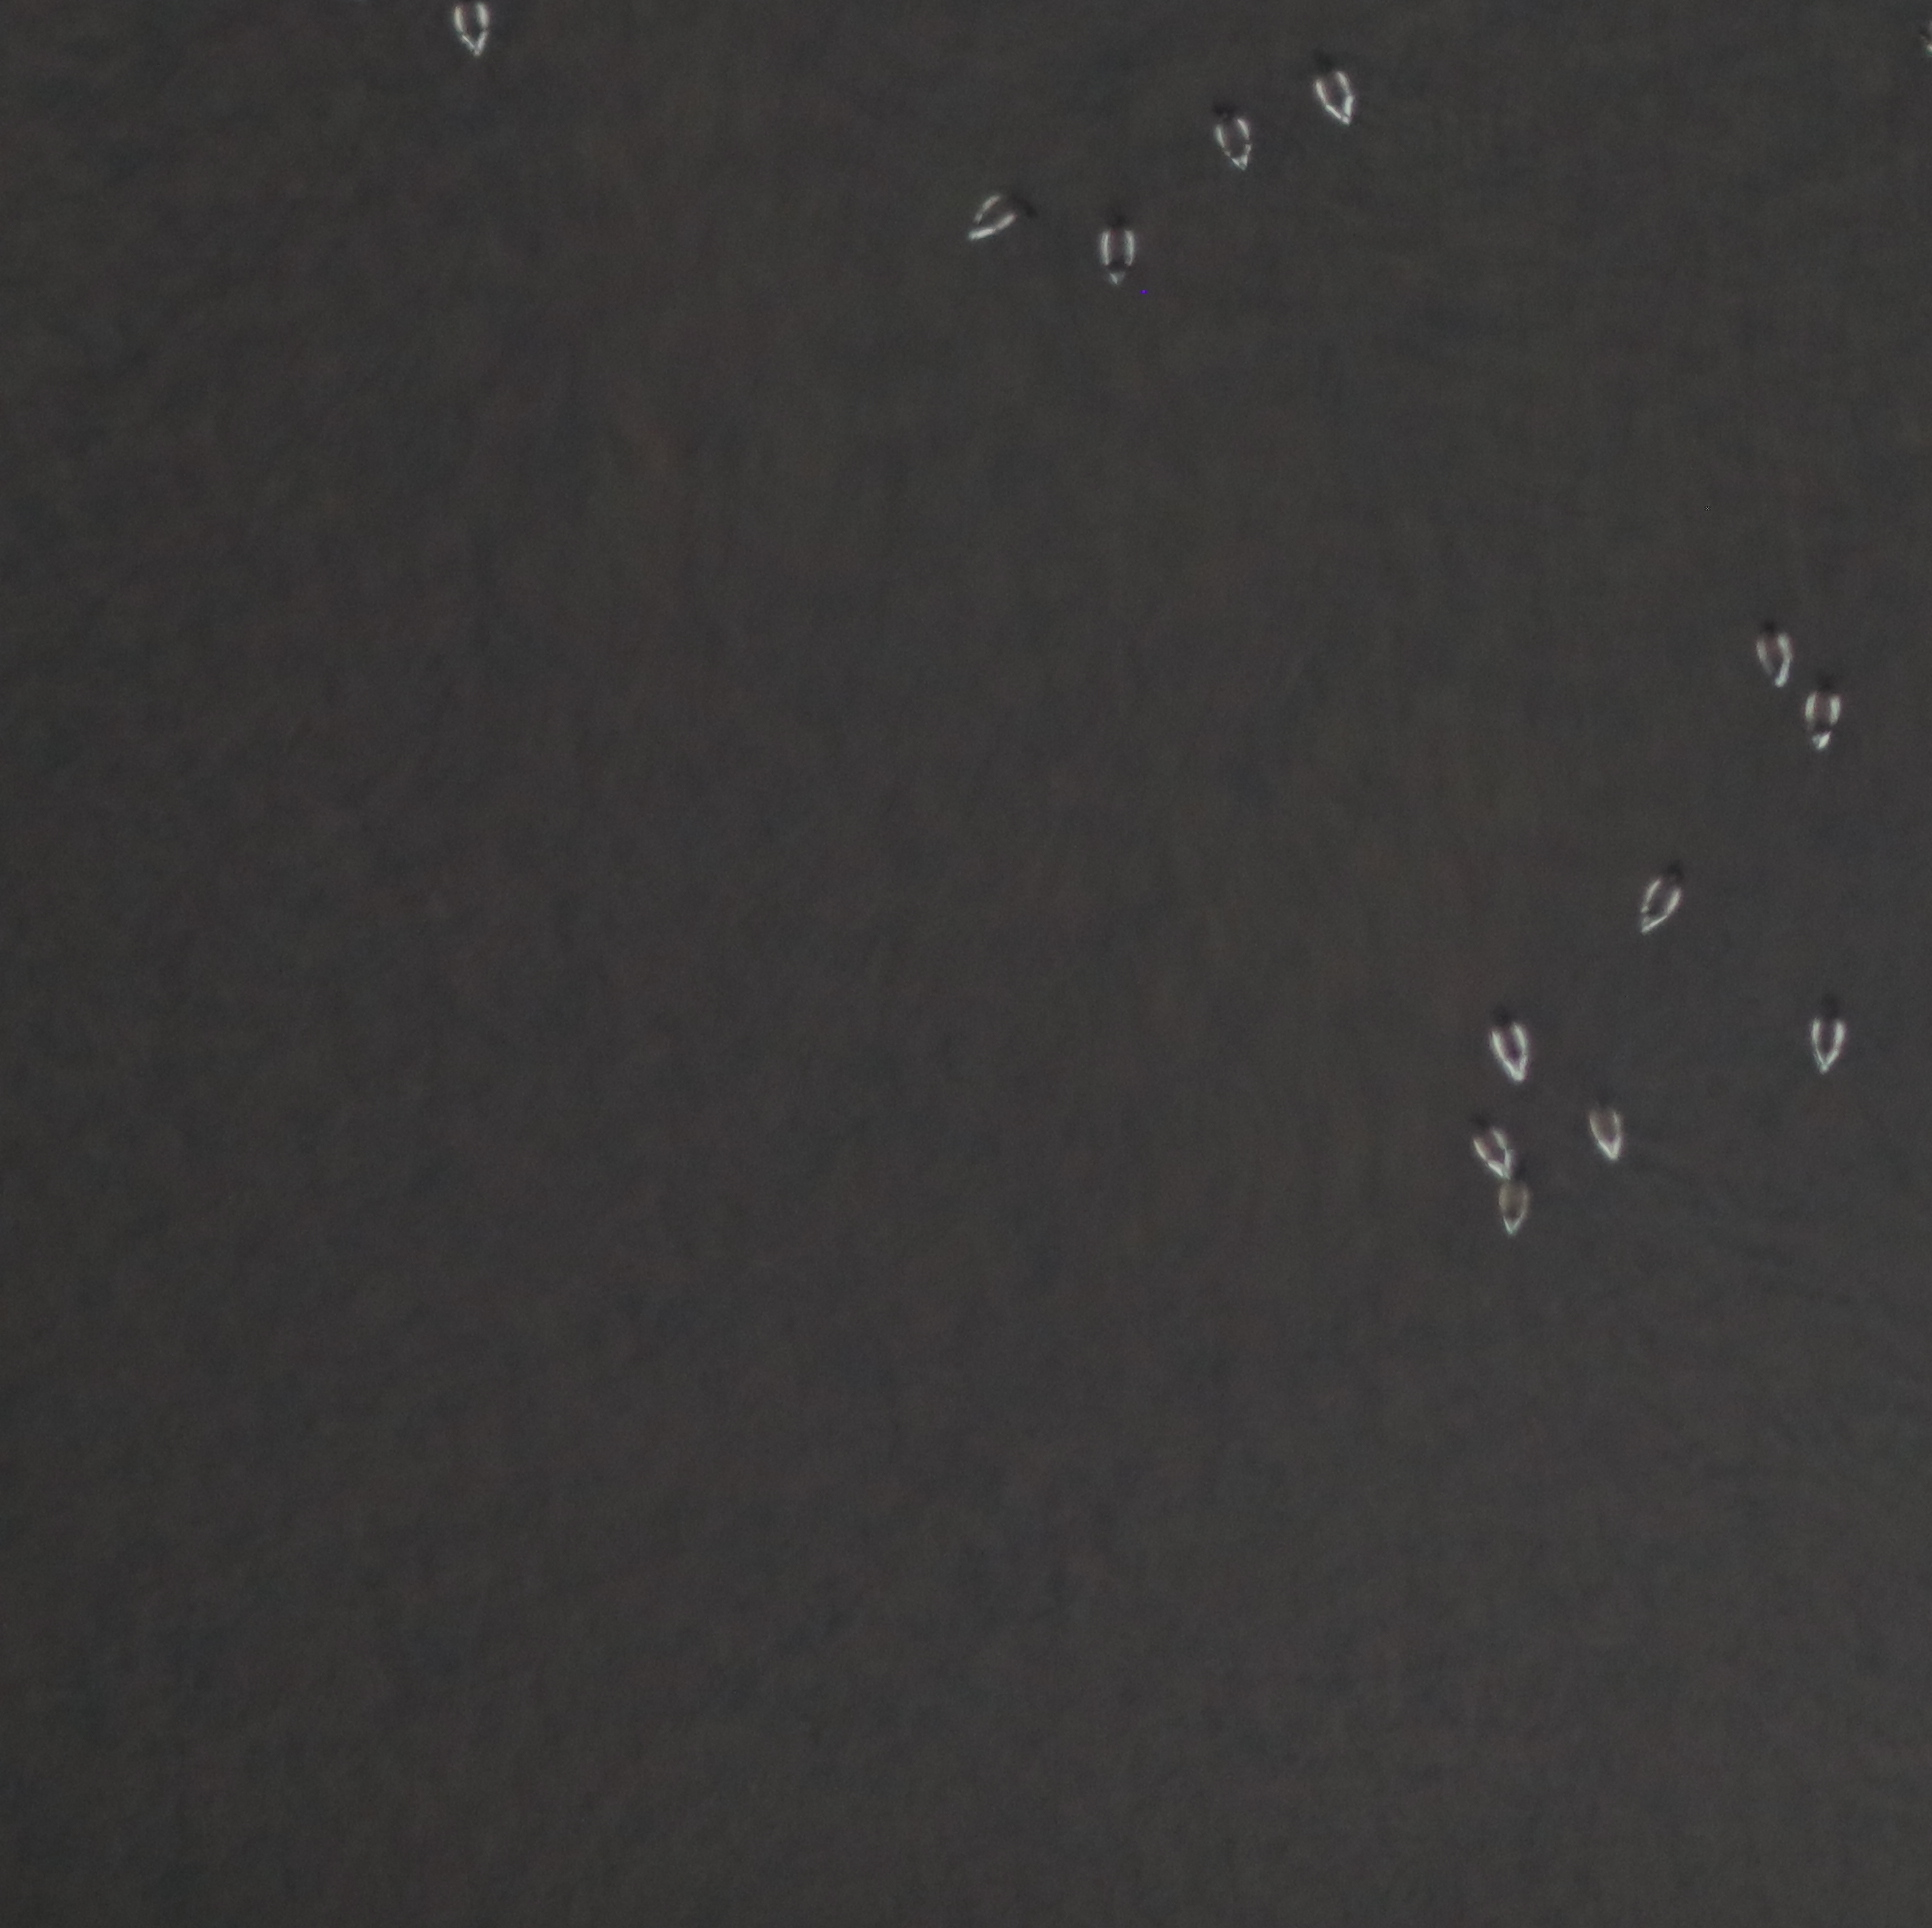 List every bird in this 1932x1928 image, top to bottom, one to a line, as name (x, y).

brant (472, 20)
brant (1330, 91)
brant (1232, 137)
brant (999, 216)
brant (1120, 247)
brant (1773, 652)
brant (1822, 712)
brant (1662, 898)
brant (1825, 1039)
brant (1509, 1047)
brant (1605, 1128)
brant (1493, 1147)
brant (1511, 1204)